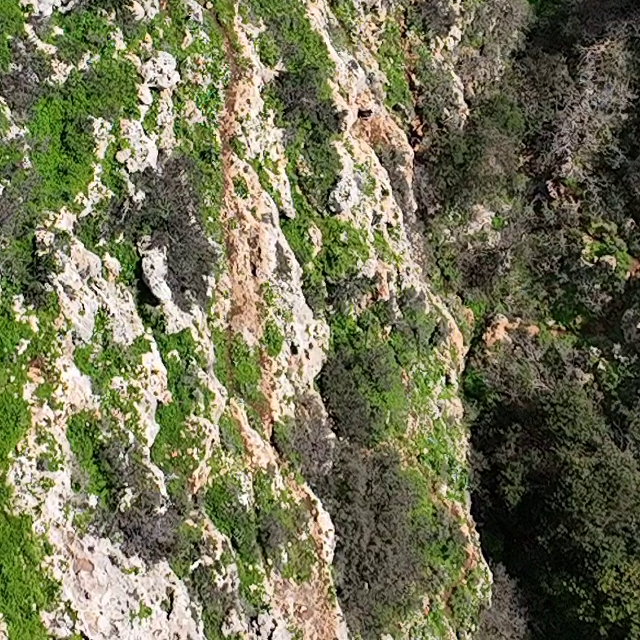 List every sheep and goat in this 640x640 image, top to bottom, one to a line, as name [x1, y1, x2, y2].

None